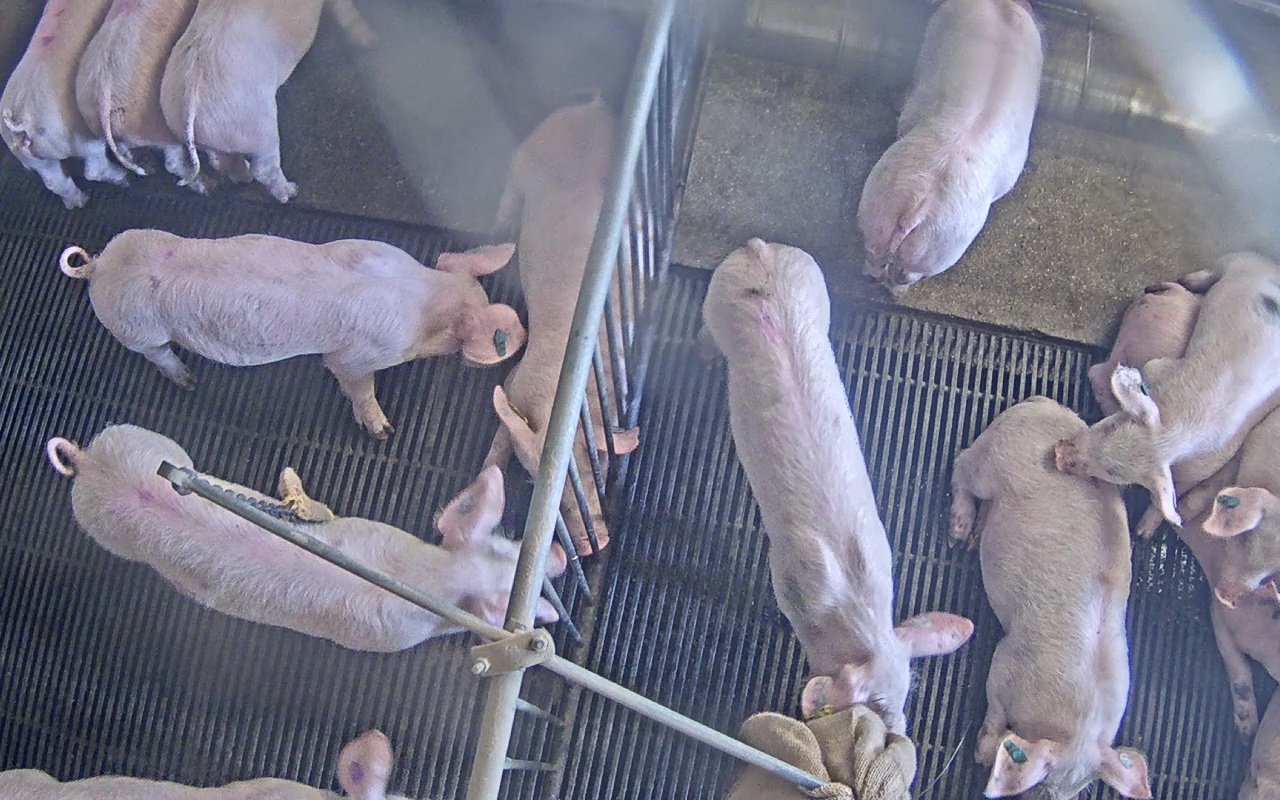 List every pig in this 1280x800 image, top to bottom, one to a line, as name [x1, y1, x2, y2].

pig [0, 0, 130, 210]
pig [159, 0, 379, 202]
pig [857, 0, 1044, 301]
pig [75, 1, 222, 198]
pig [490, 93, 641, 558]
pig [57, 227, 527, 441]
pig [701, 237, 975, 738]
pig [1054, 251, 1280, 543]
pig [1088, 282, 1278, 749]
pig [1175, 385, 1280, 607]
pig [946, 395, 1153, 800]
pig [45, 423, 569, 654]
pig [0, 728, 443, 799]